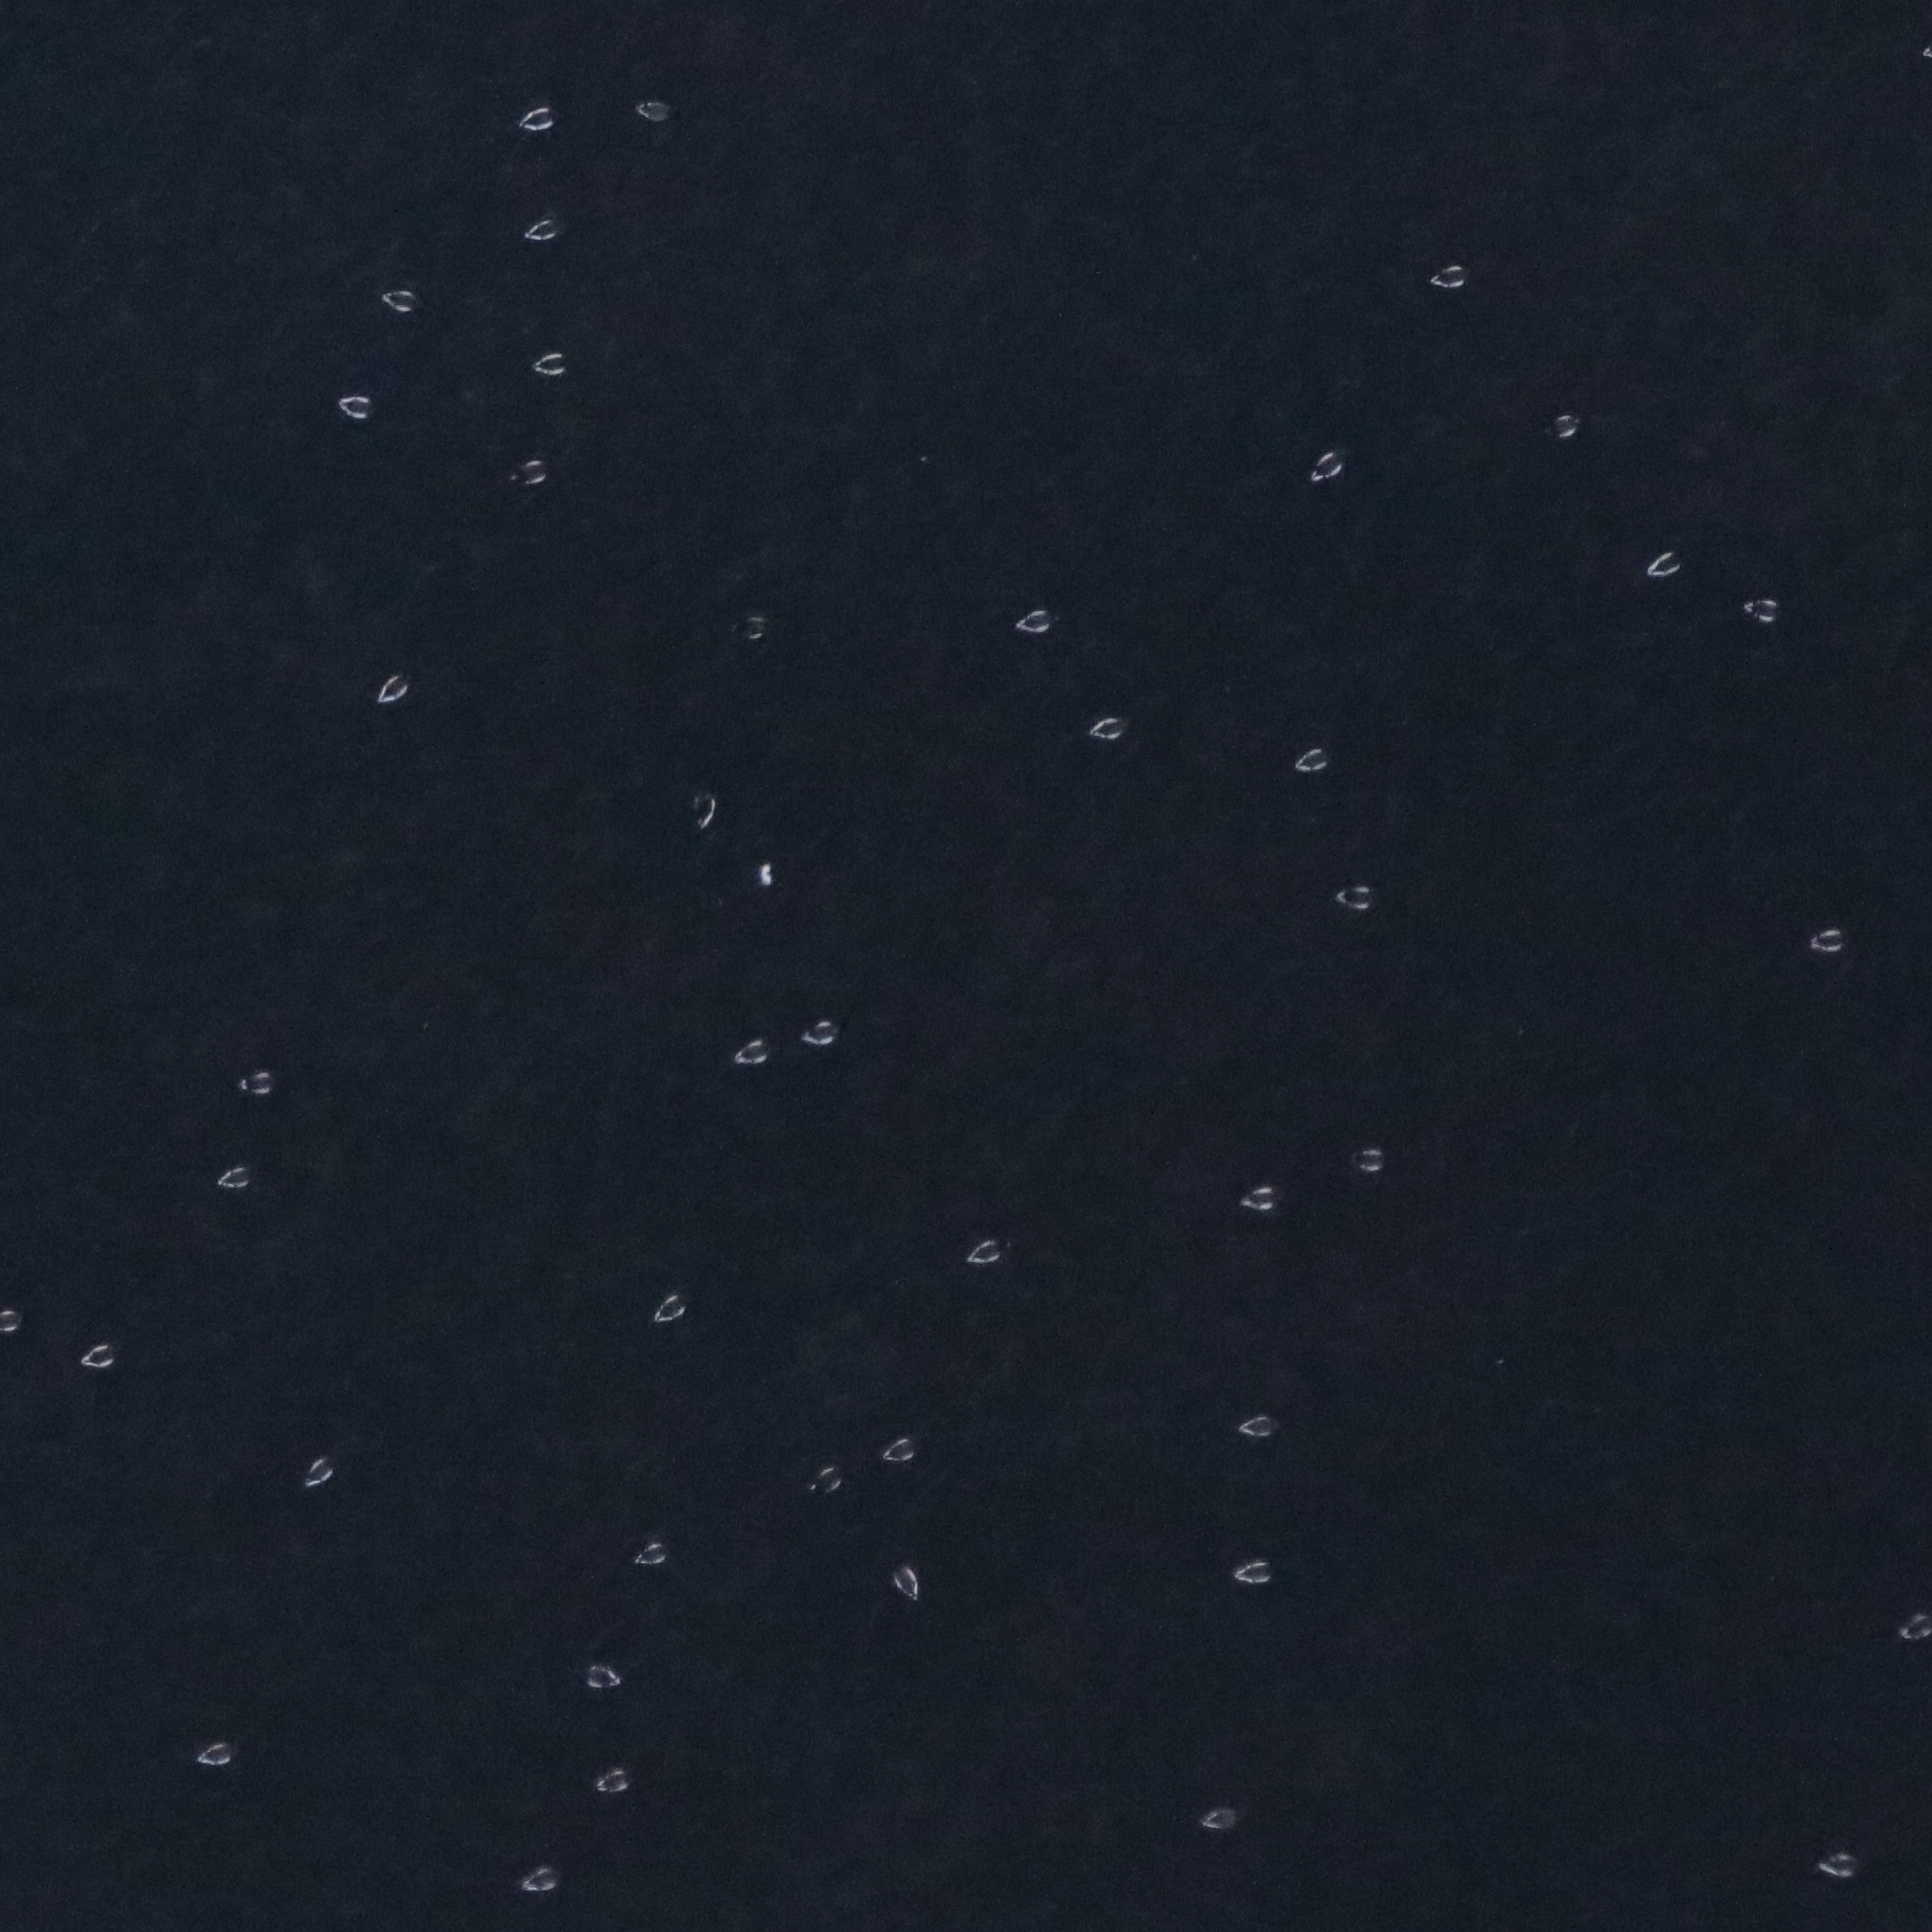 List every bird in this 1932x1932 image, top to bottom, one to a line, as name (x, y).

brant (657, 111)
brant (540, 118)
brant (545, 229)
brant (1452, 276)
brant (404, 301)
brant (553, 364)
brant (359, 407)
brant (1565, 426)
brant (1328, 466)
brant (531, 473)
brant (1668, 564)
brant (1765, 610)
brant (1038, 621)
brant (752, 626)
brant (395, 687)
brant (1111, 727)
brant (1314, 760)
brant (704, 809)
brant (776, 873)
brant (1356, 897)
brant (1833, 940)
brant (823, 1033)
brant (754, 1051)
brant (260, 1083)
brant (1372, 1161)
brant (238, 1179)
brant (1263, 1199)
brant (989, 1251)
brant (674, 1307)
brant (5, 1321)
brant (102, 1356)
brant (1262, 1426)
brant (902, 1451)
brant (319, 1471)
brant (828, 1480)
brant (655, 1553)
brant (1257, 1572)
brant (906, 1582)
brant (1921, 1626)
brant (600, 1677)
brant (219, 1754)
brant (616, 1781)
brant (1224, 1818)
brant (1842, 1864)
brant (543, 1879)